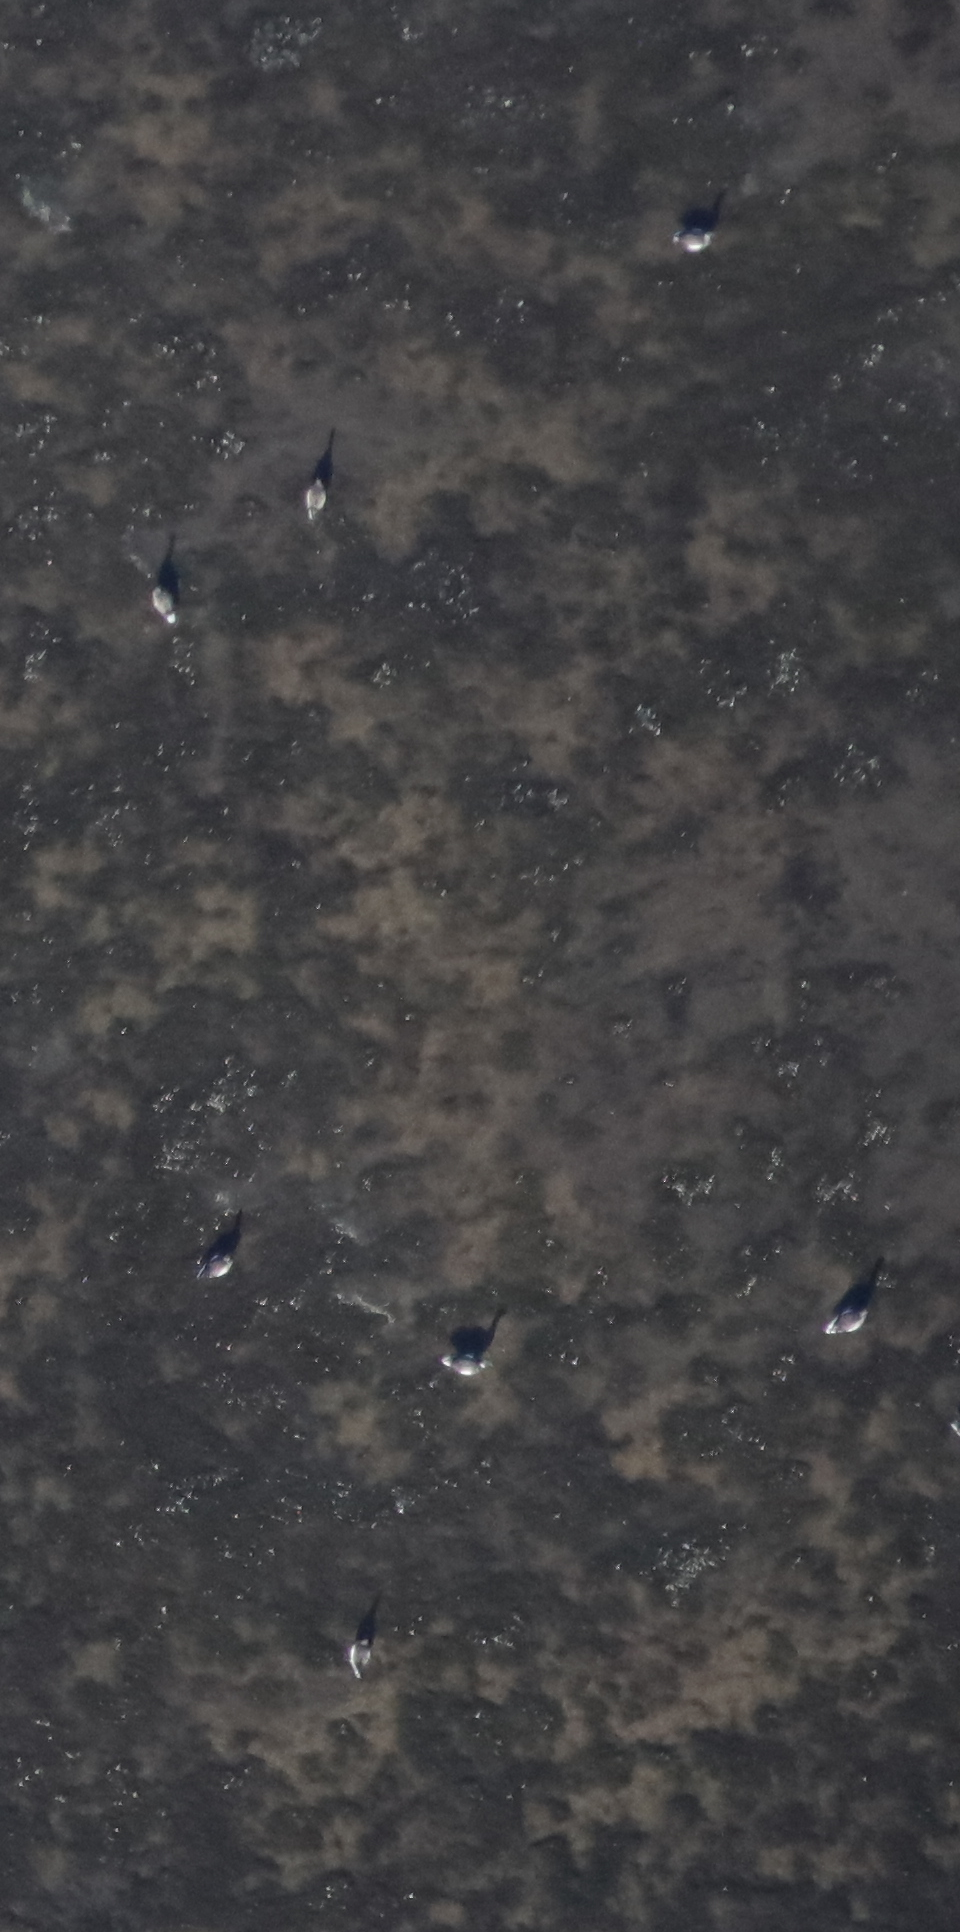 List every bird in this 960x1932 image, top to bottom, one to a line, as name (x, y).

brant (691, 238)
brant (316, 496)
brant (163, 601)
brant (216, 1263)
brant (847, 1319)
brant (465, 1363)
brant (361, 1654)